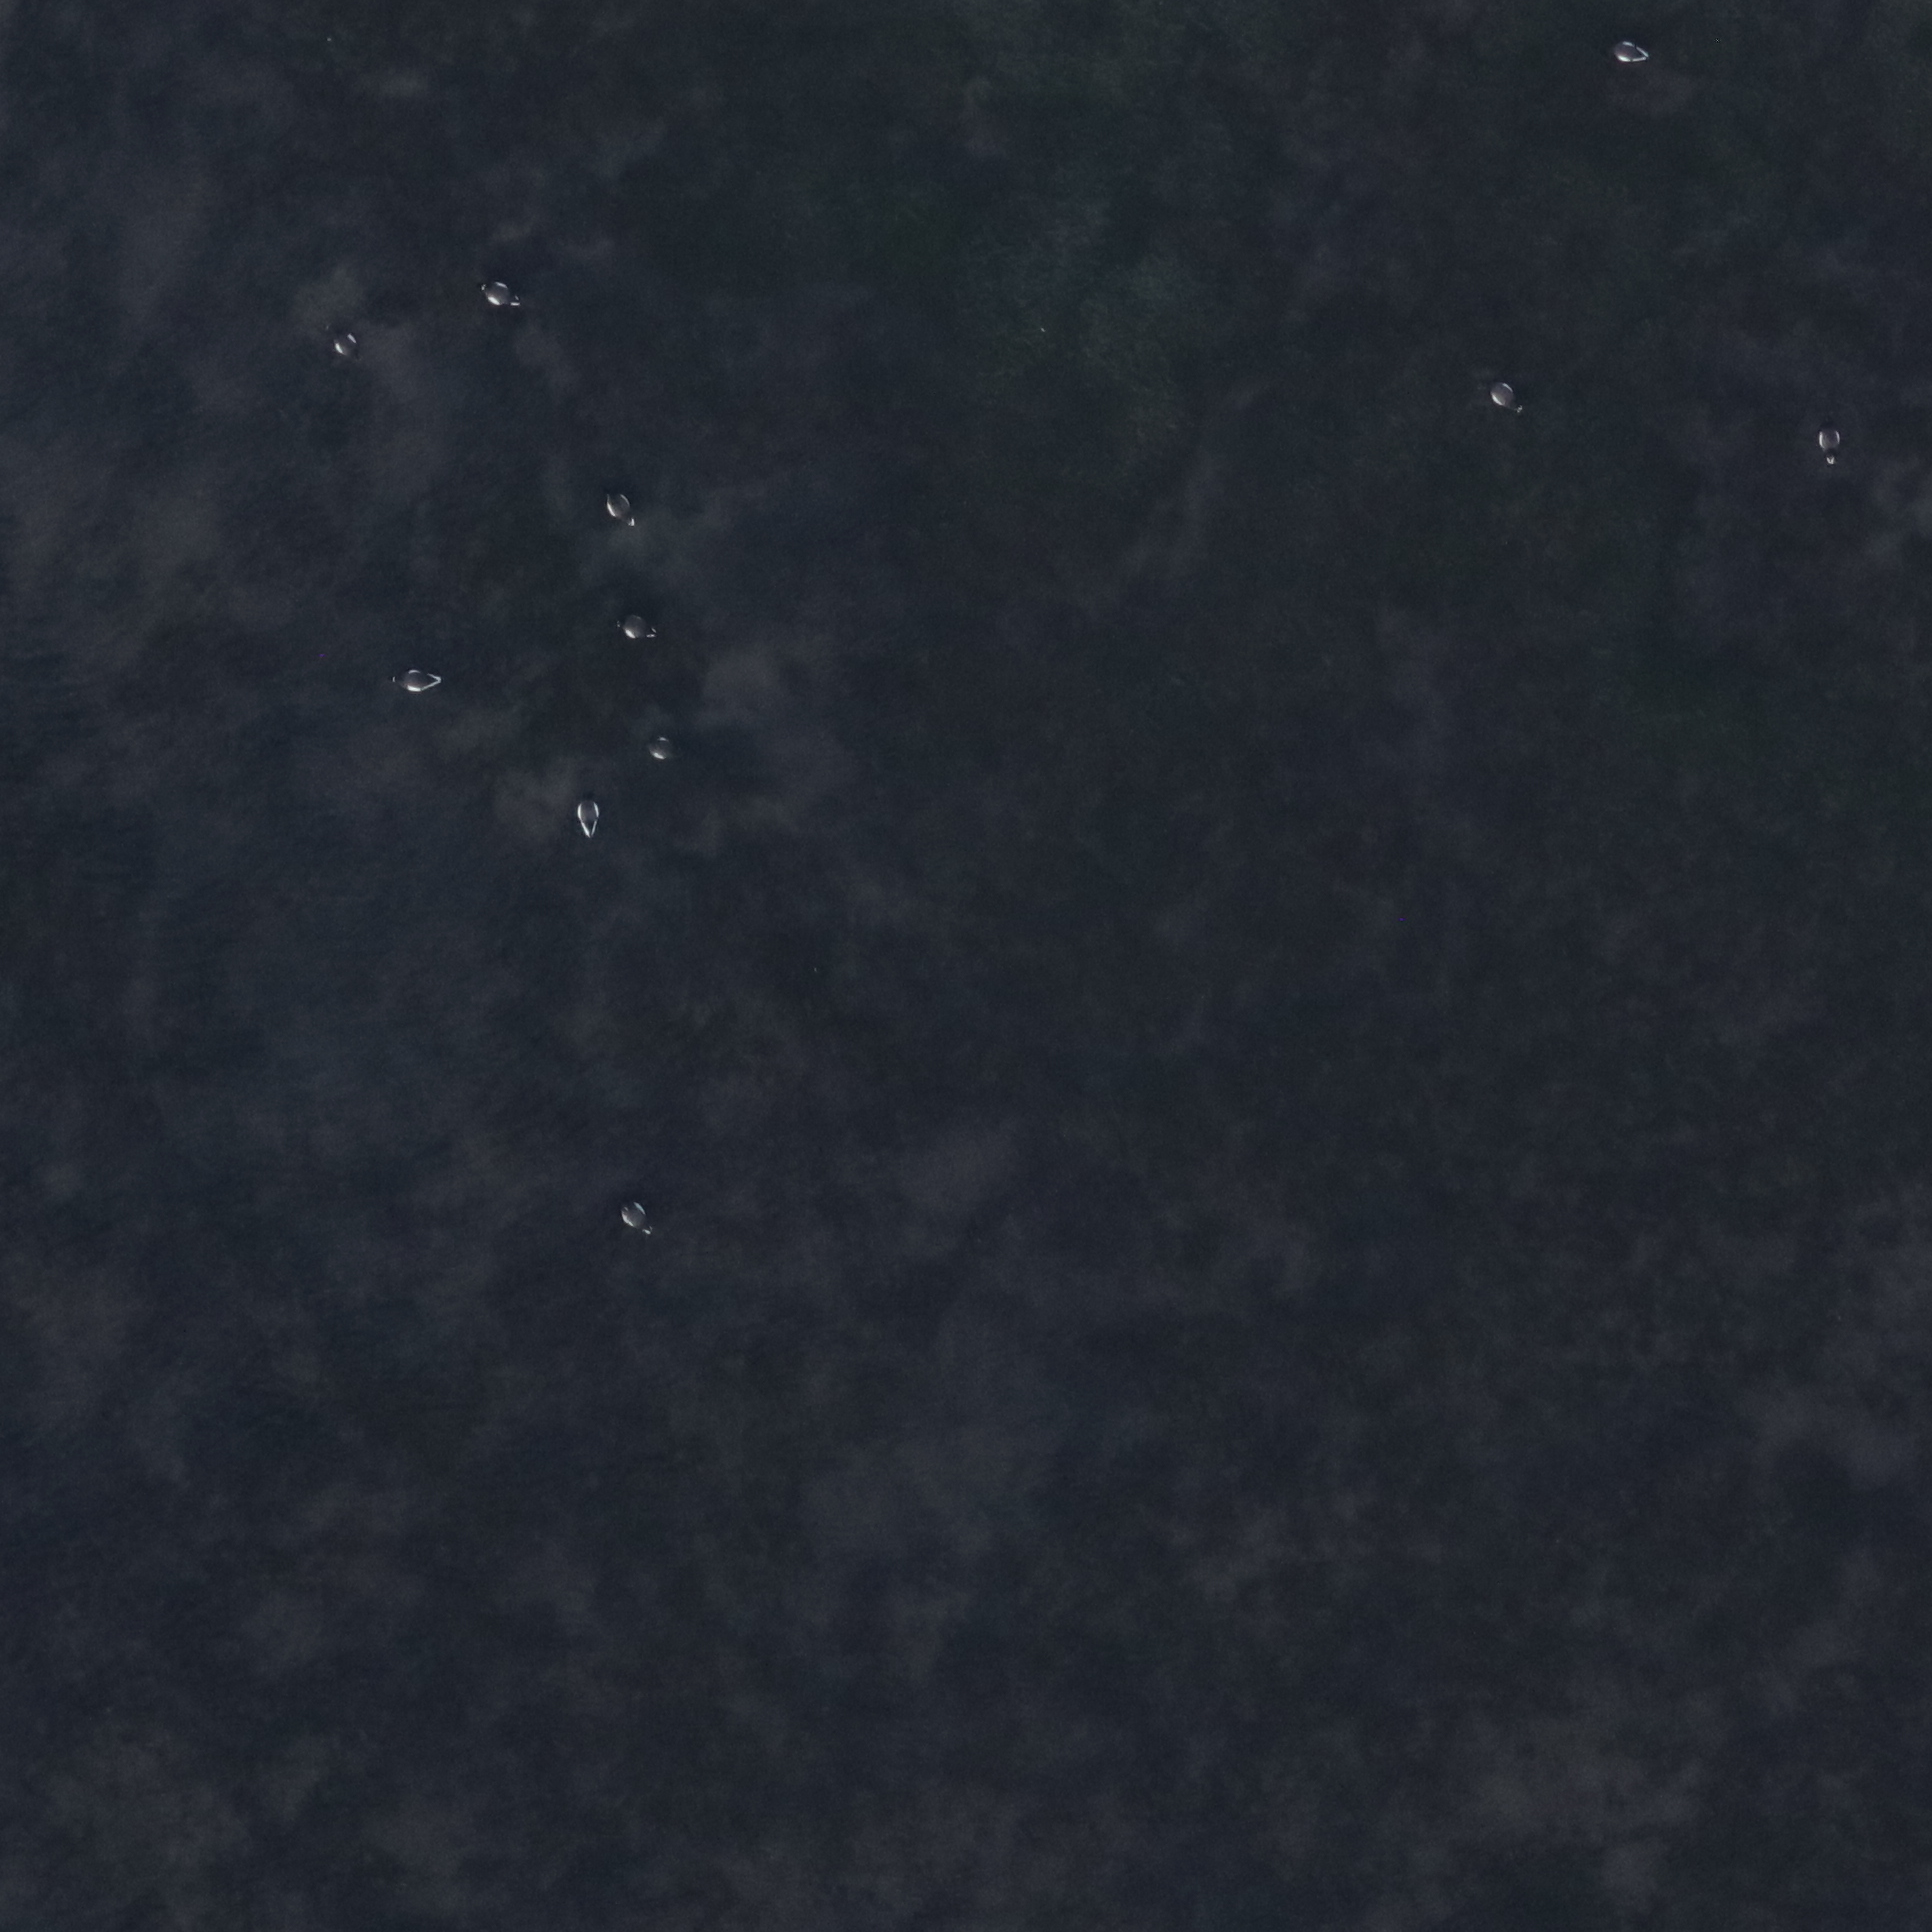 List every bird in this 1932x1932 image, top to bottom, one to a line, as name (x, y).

brant (1628, 52)
brant (499, 293)
brant (343, 342)
brant (1503, 393)
brant (1829, 440)
brant (620, 506)
brant (634, 628)
brant (415, 679)
brant (663, 748)
brant (588, 815)
brant (634, 1216)